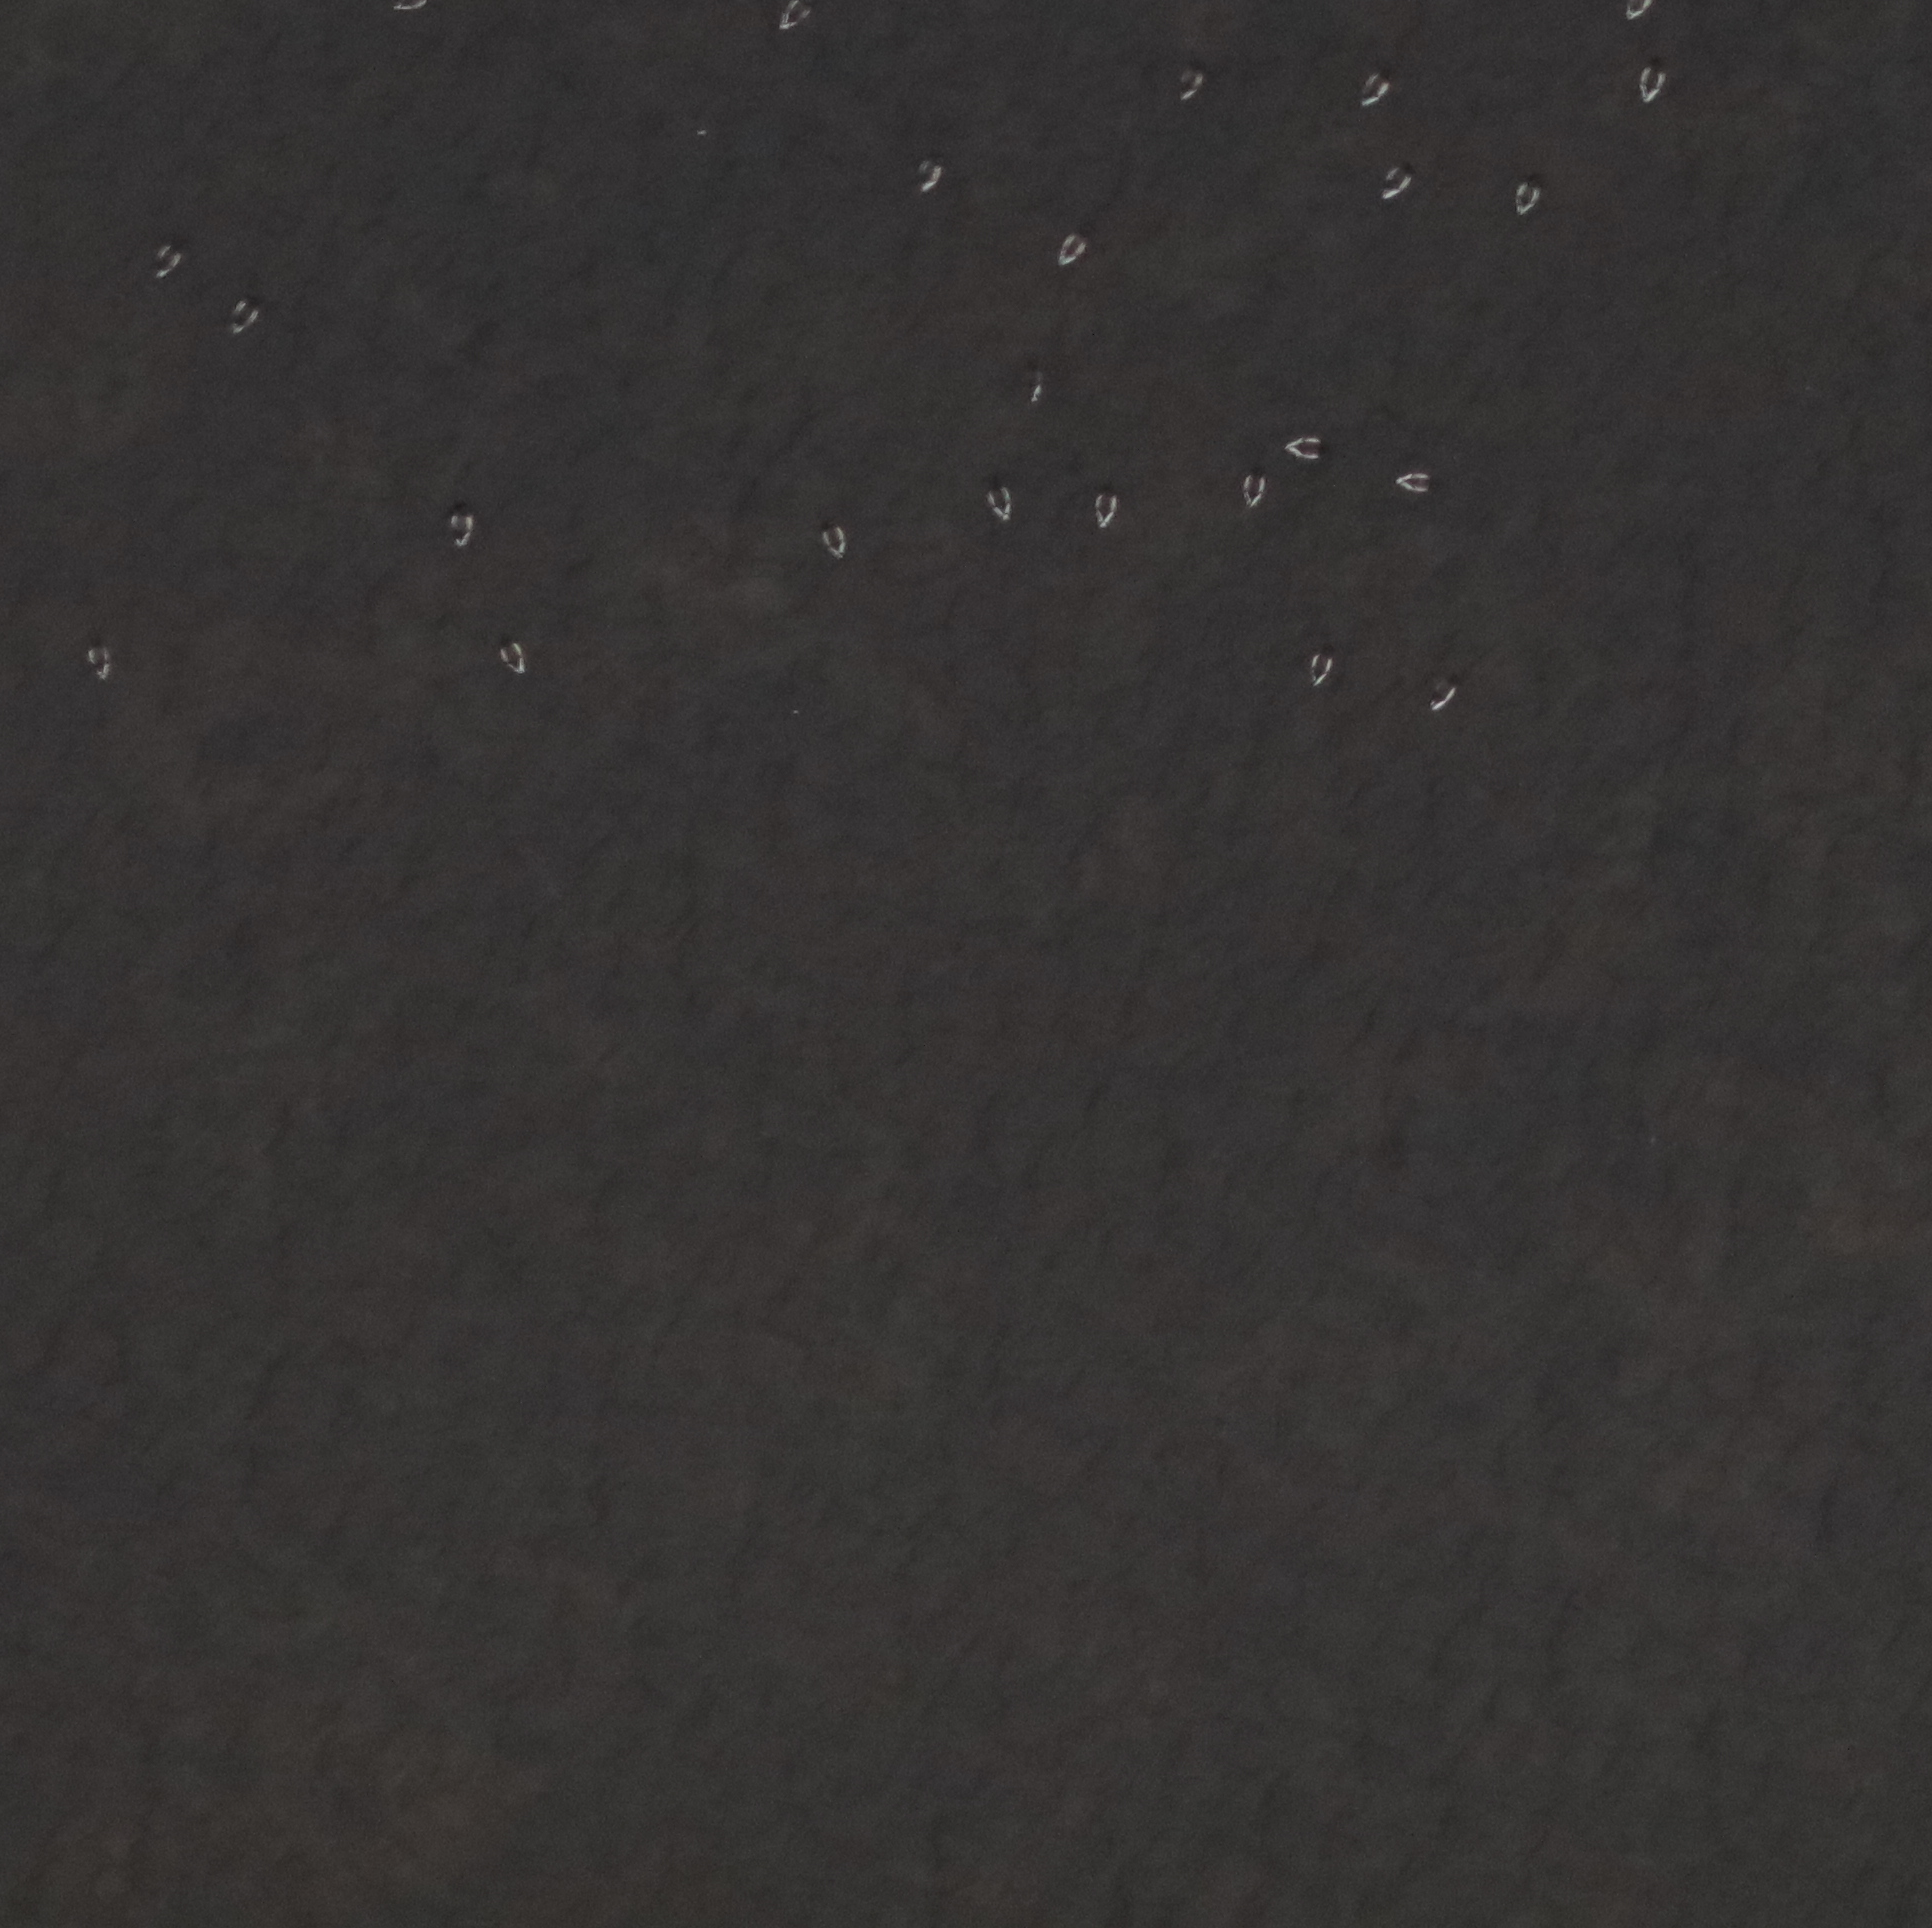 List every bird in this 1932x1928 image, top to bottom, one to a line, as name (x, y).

brant (1638, 3)
brant (796, 11)
brant (1651, 78)
brant (1190, 80)
brant (1374, 85)
brant (929, 171)
brant (1396, 180)
brant (1528, 194)
brant (1072, 247)
brant (168, 259)
brant (243, 316)
brant (1034, 383)
brant (1306, 448)
brant (1416, 481)
brant (1253, 485)
brant (999, 497)
brant (1107, 506)
brant (461, 526)
brant (834, 537)
brant (513, 655)
brant (99, 658)
brant (1319, 665)
brant (1444, 693)